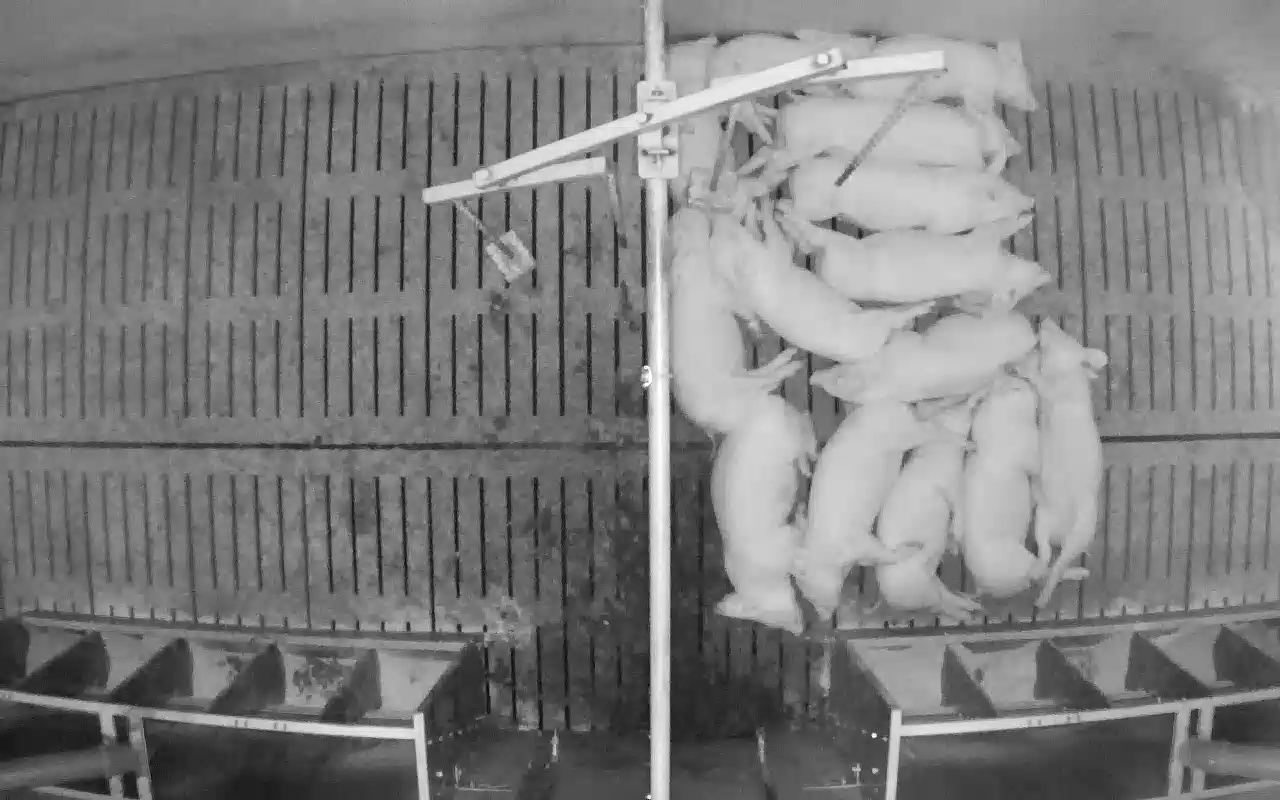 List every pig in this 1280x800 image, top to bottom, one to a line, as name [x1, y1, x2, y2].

pig [706, 28, 877, 147]
pig [841, 33, 1042, 110]
pig [664, 36, 772, 222]
pig [736, 87, 1023, 198]
pig [787, 142, 1036, 234]
pig [708, 197, 936, 366]
pig [775, 200, 1053, 314]
pig [665, 208, 803, 461]
pig [810, 298, 1040, 405]
pig [1005, 316, 1121, 611]
pig [962, 350, 1088, 599]
pig [783, 392, 980, 621]
pig [710, 394, 820, 636]
pig [861, 394, 982, 623]